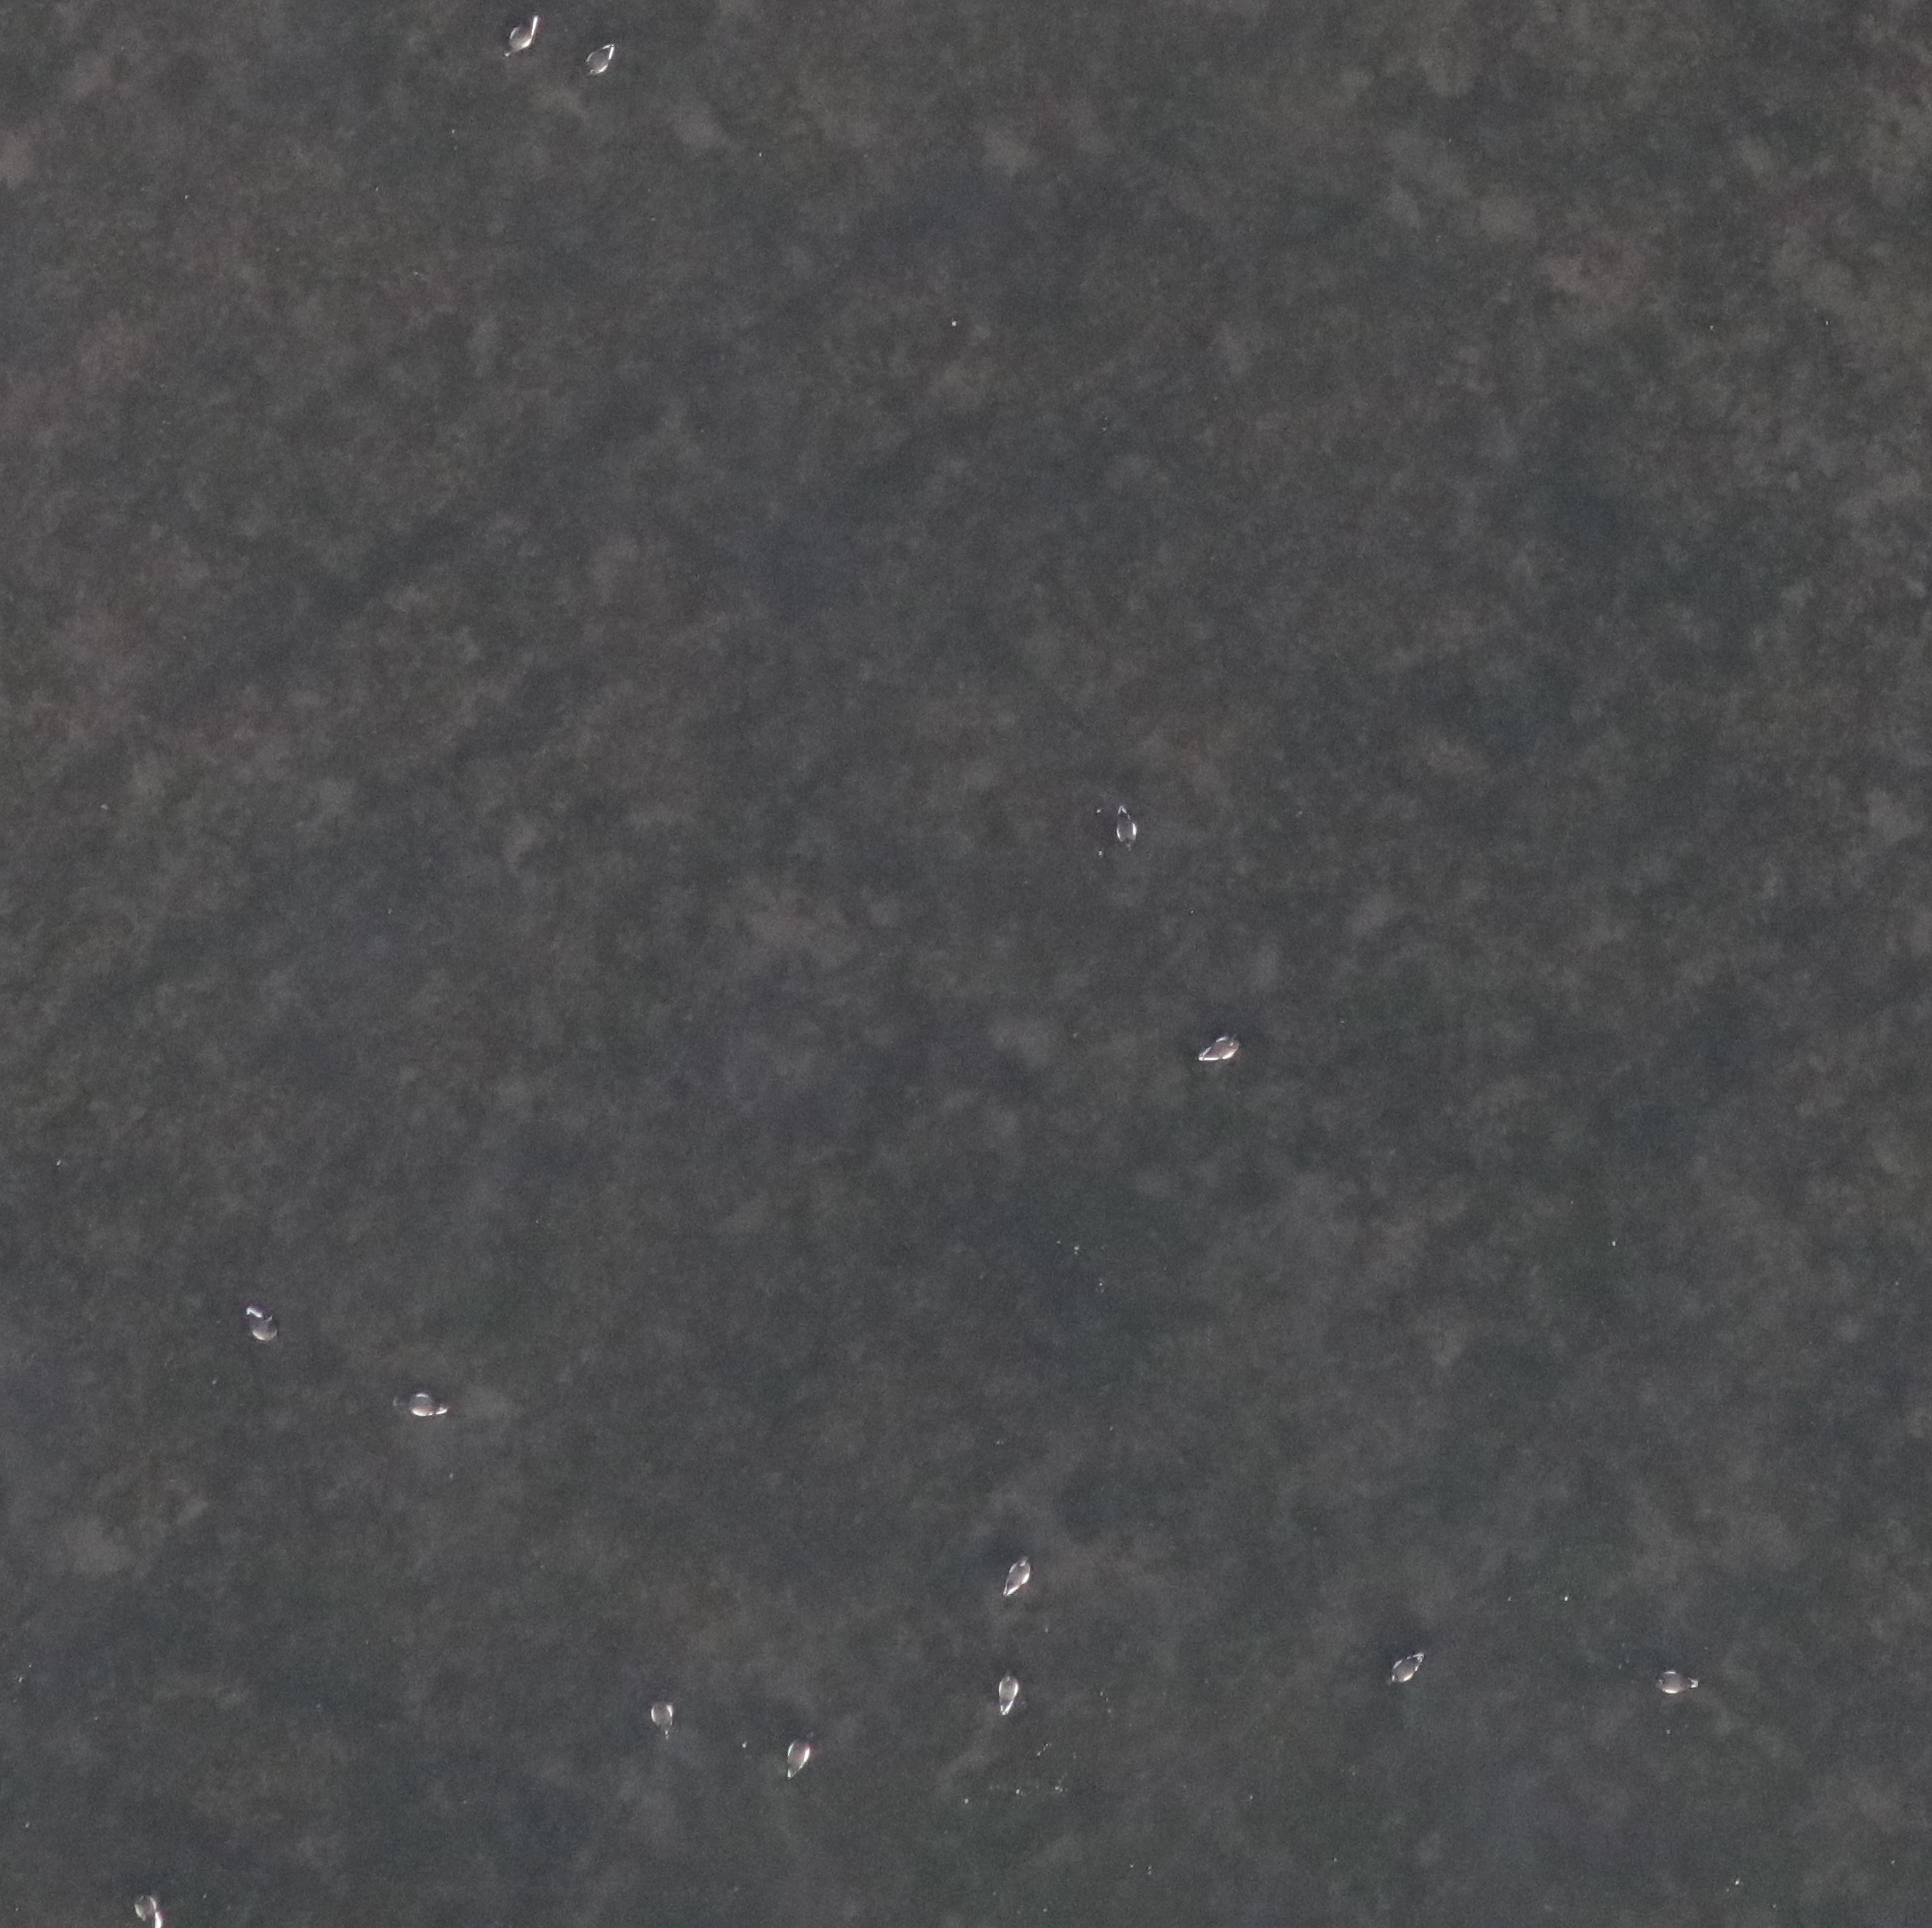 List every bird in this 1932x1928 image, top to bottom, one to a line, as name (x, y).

brant (520, 36)
brant (599, 62)
brant (1126, 827)
brant (1219, 1047)
brant (261, 1326)
brant (424, 1405)
brant (1017, 1575)
brant (1403, 1668)
brant (1675, 1682)
brant (1008, 1690)
brant (661, 1715)
brant (798, 1757)
brant (146, 1907)